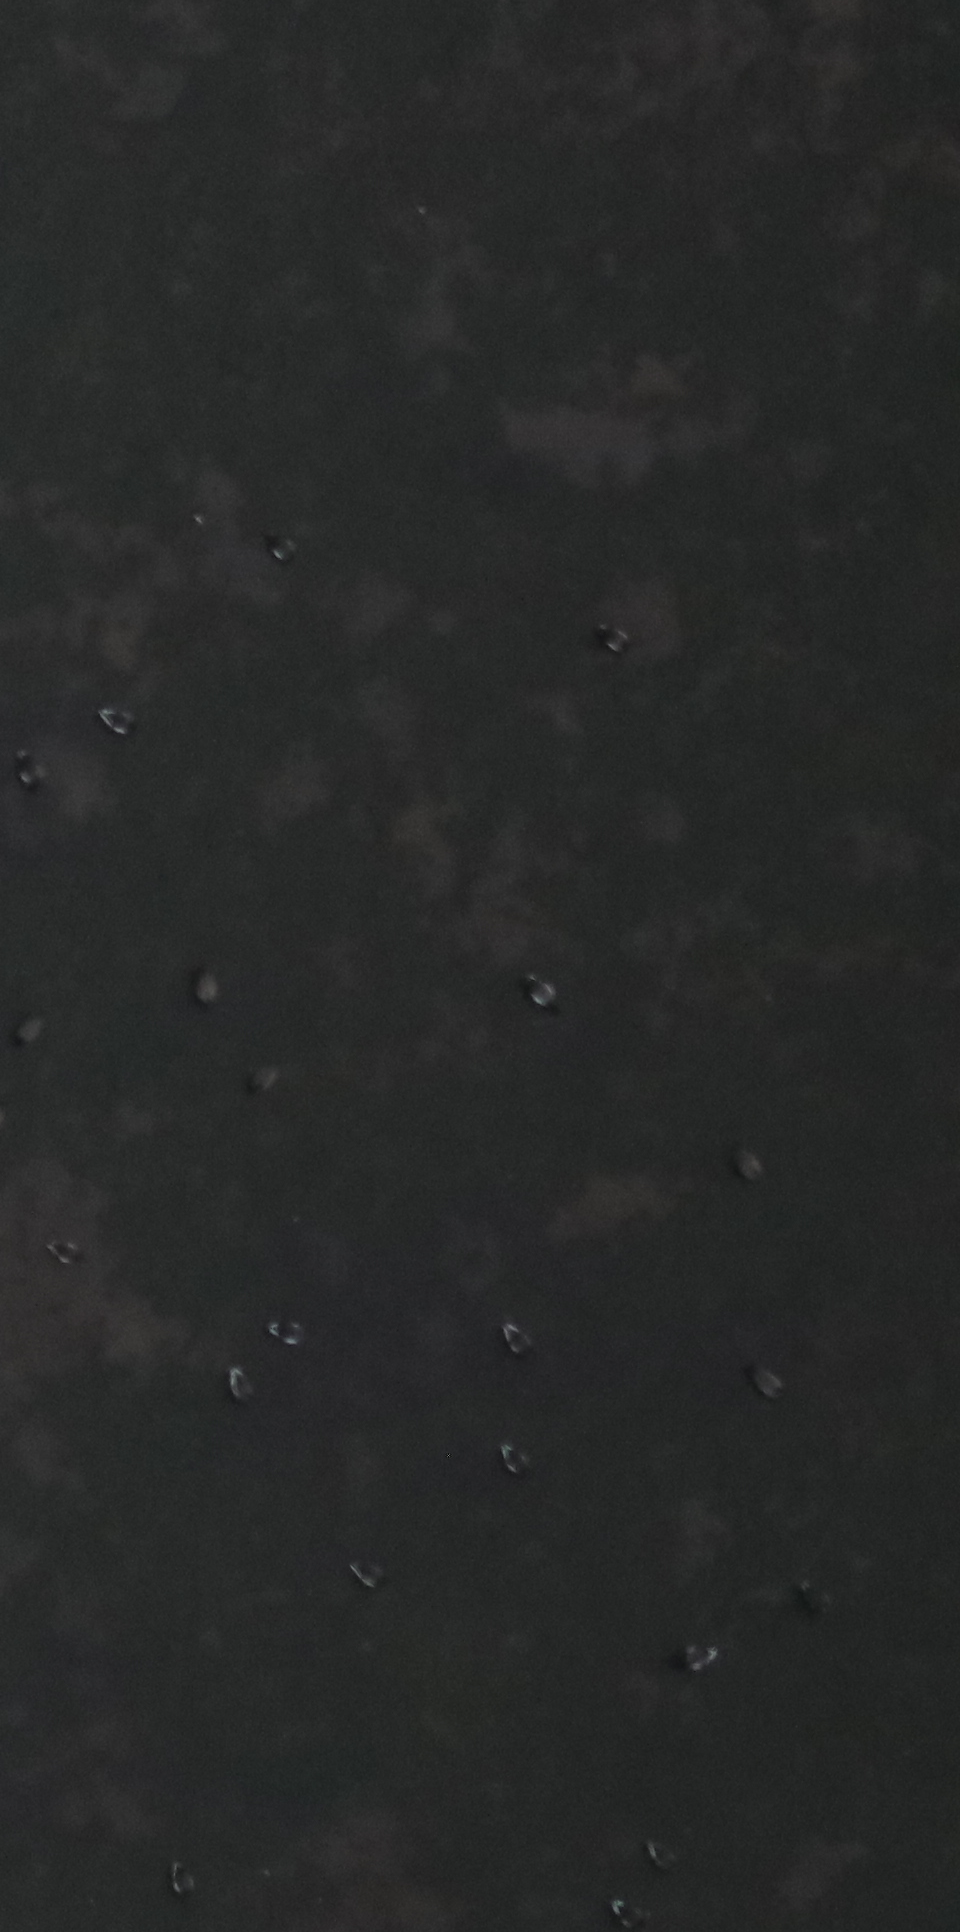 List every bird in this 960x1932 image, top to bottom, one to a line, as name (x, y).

brant (280, 550)
brant (618, 638)
brant (116, 722)
brant (27, 764)
brant (202, 989)
brant (541, 993)
brant (27, 1030)
brant (264, 1079)
brant (741, 1157)
brant (69, 1250)
brant (286, 1332)
brant (517, 1339)
brant (764, 1376)
brant (236, 1382)
brant (515, 1458)
brant (367, 1576)
brant (811, 1595)
brant (696, 1656)
brant (659, 1850)
brant (181, 1880)
brant (628, 1914)